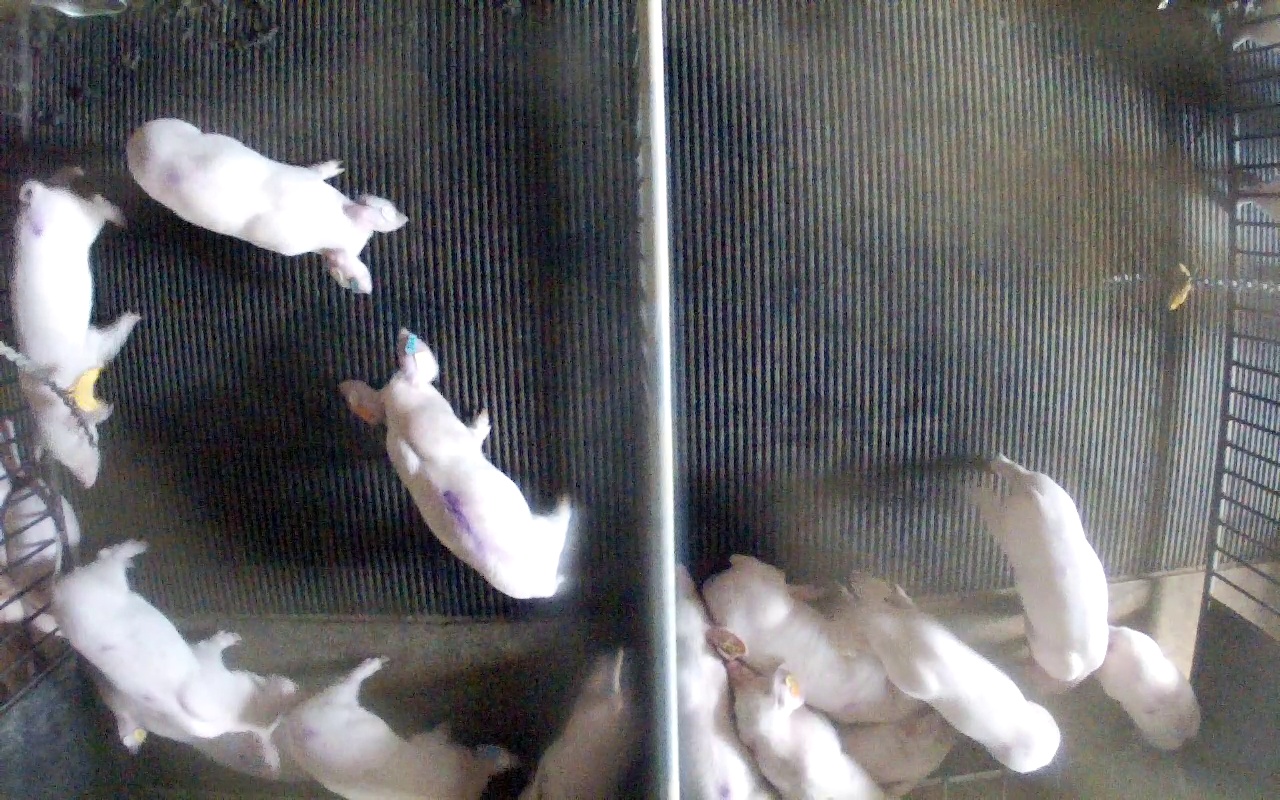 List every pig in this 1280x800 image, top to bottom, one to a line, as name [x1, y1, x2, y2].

pig [126, 120, 409, 294]
pig [8, 164, 143, 492]
pig [339, 328, 575, 604]
pig [968, 453, 1110, 696]
pig [1, 477, 81, 659]
pig [50, 539, 297, 779]
pig [702, 555, 933, 723]
pig [673, 562, 783, 799]
pig [818, 569, 1064, 774]
pig [1096, 625, 1203, 750]
pig [524, 647, 649, 799]
pig [286, 655, 516, 799]
pig [723, 657, 886, 799]
pig [84, 663, 315, 789]
pig [832, 703, 960, 797]